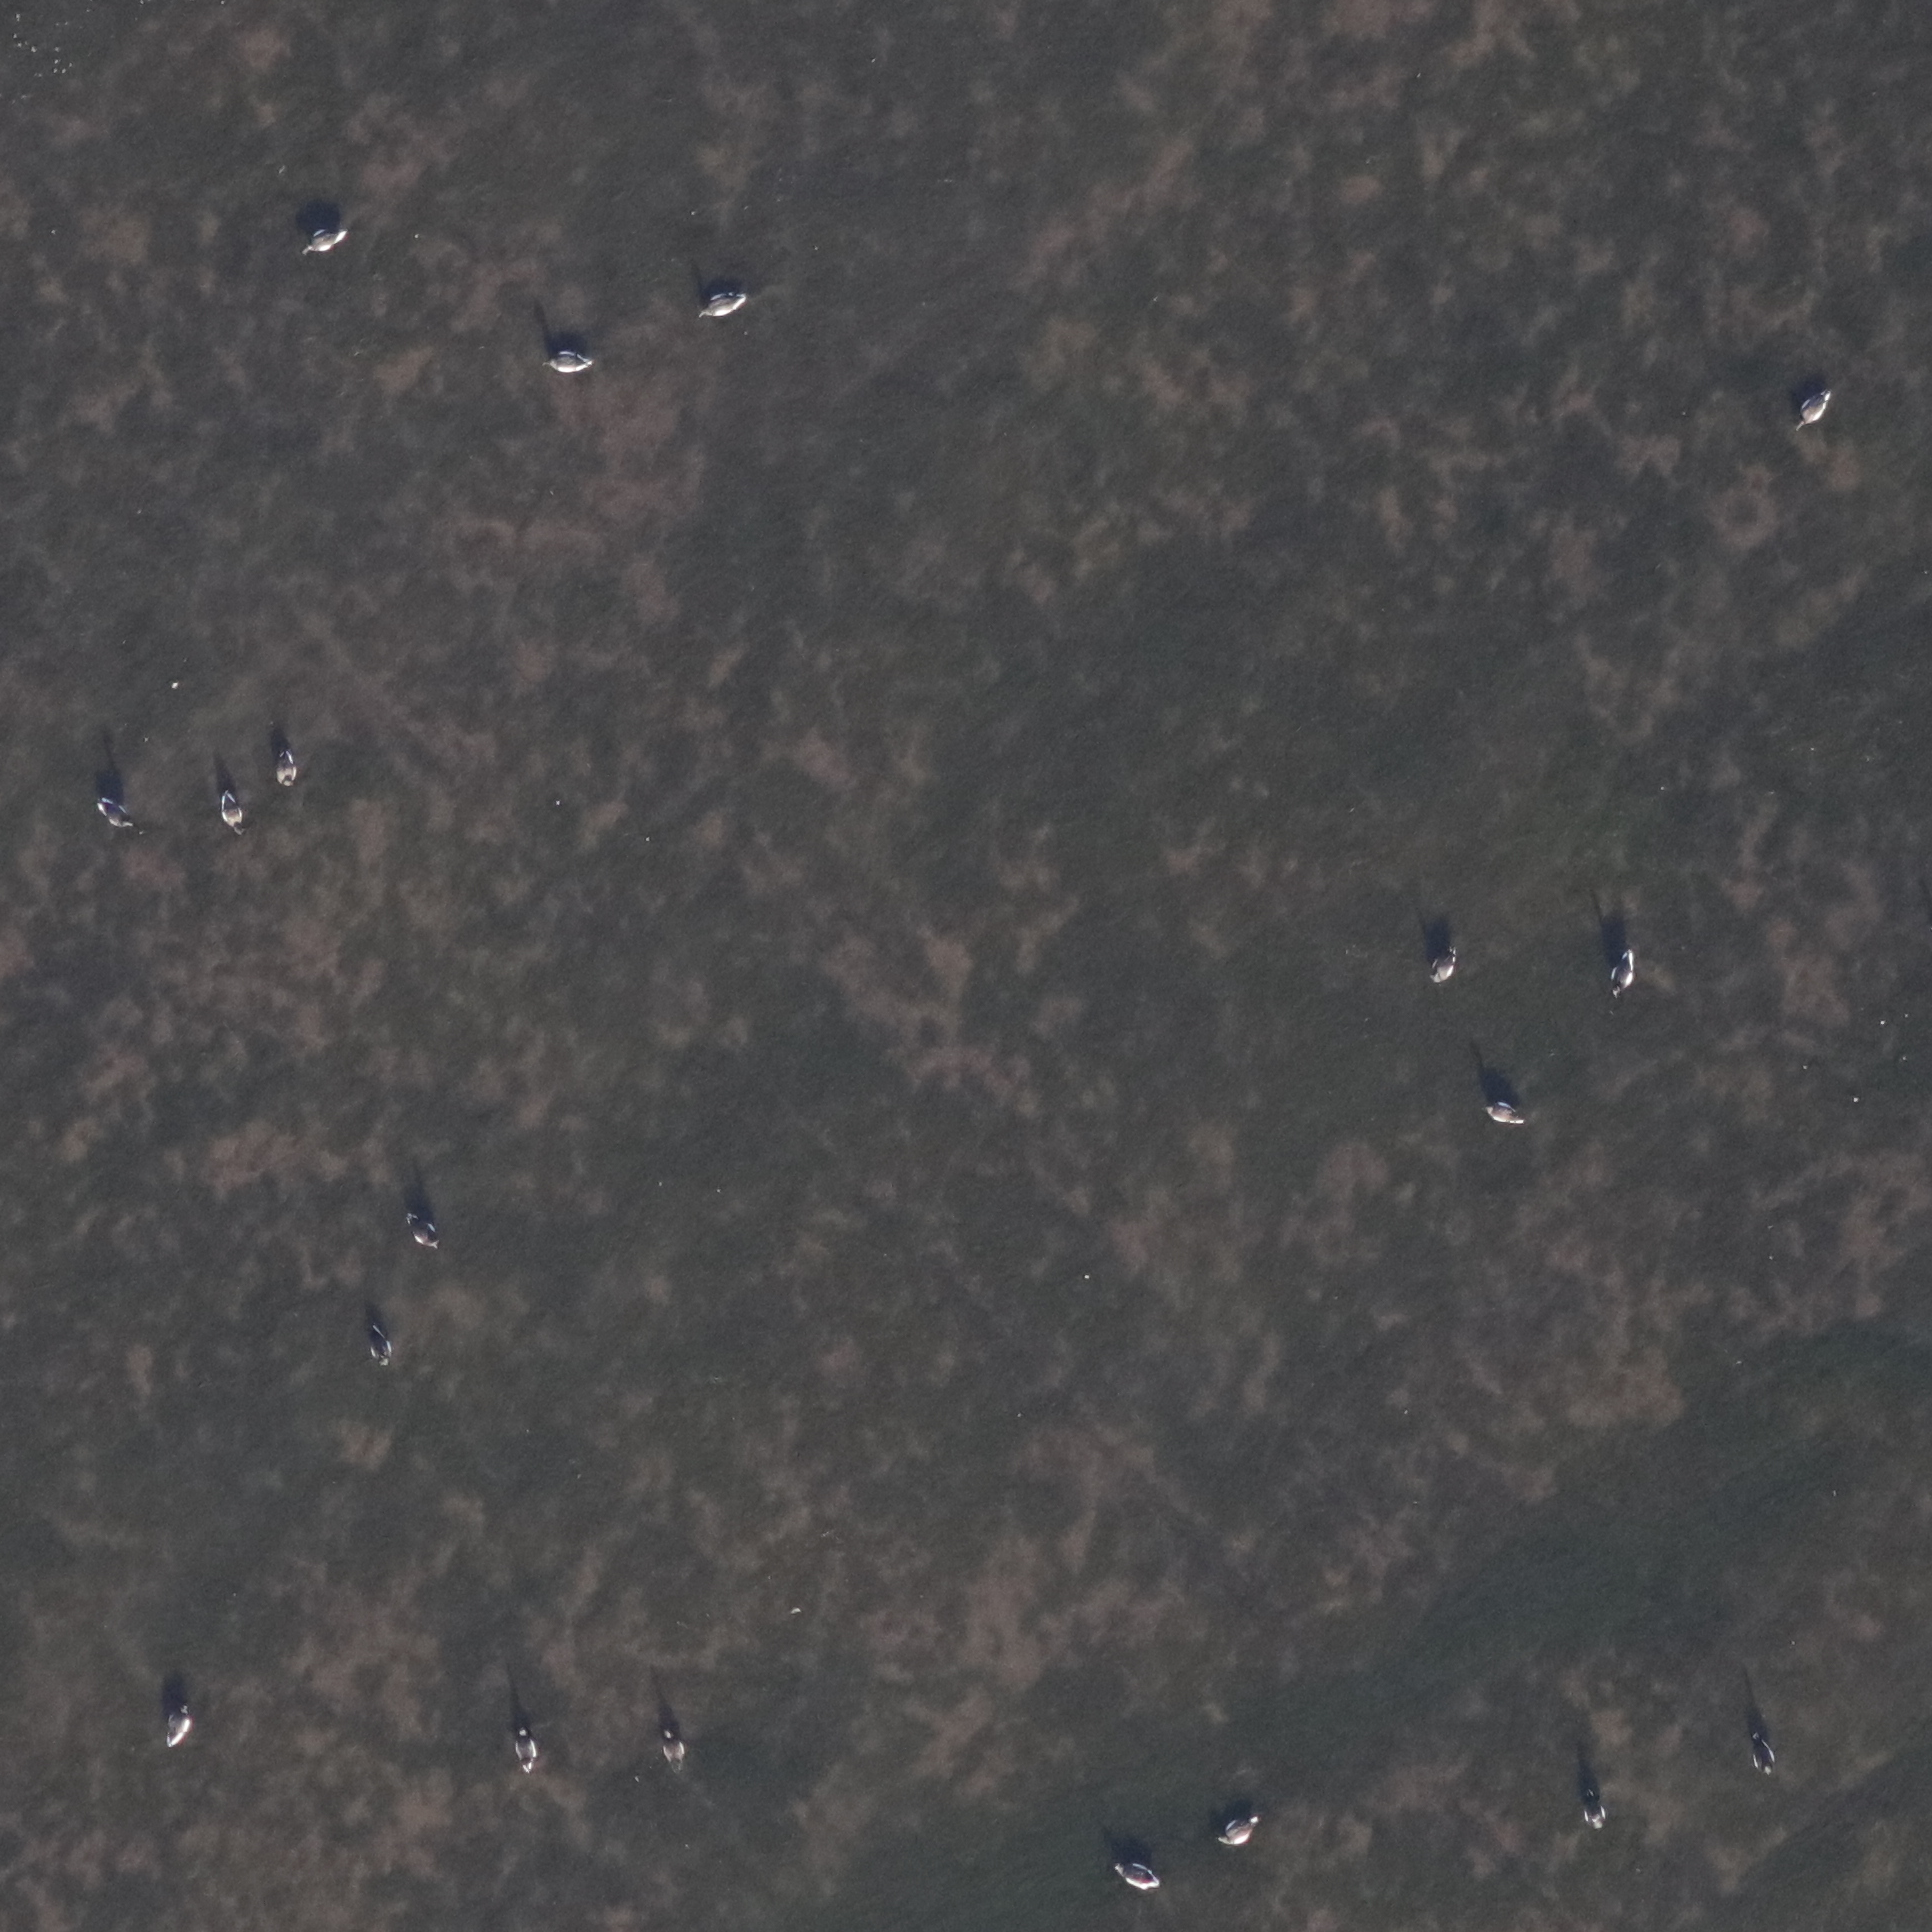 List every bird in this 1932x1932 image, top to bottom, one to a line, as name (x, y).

brant (326, 238)
brant (722, 304)
brant (567, 359)
brant (1814, 408)
brant (285, 764)
brant (229, 810)
brant (116, 813)
brant (1443, 964)
brant (1623, 972)
brant (1507, 1111)
brant (422, 1233)
brant (379, 1348)
brant (179, 1725)
brant (525, 1748)
brant (673, 1748)
brant (1764, 1755)
brant (1594, 1813)
brant (1238, 1831)
brant (1137, 1874)